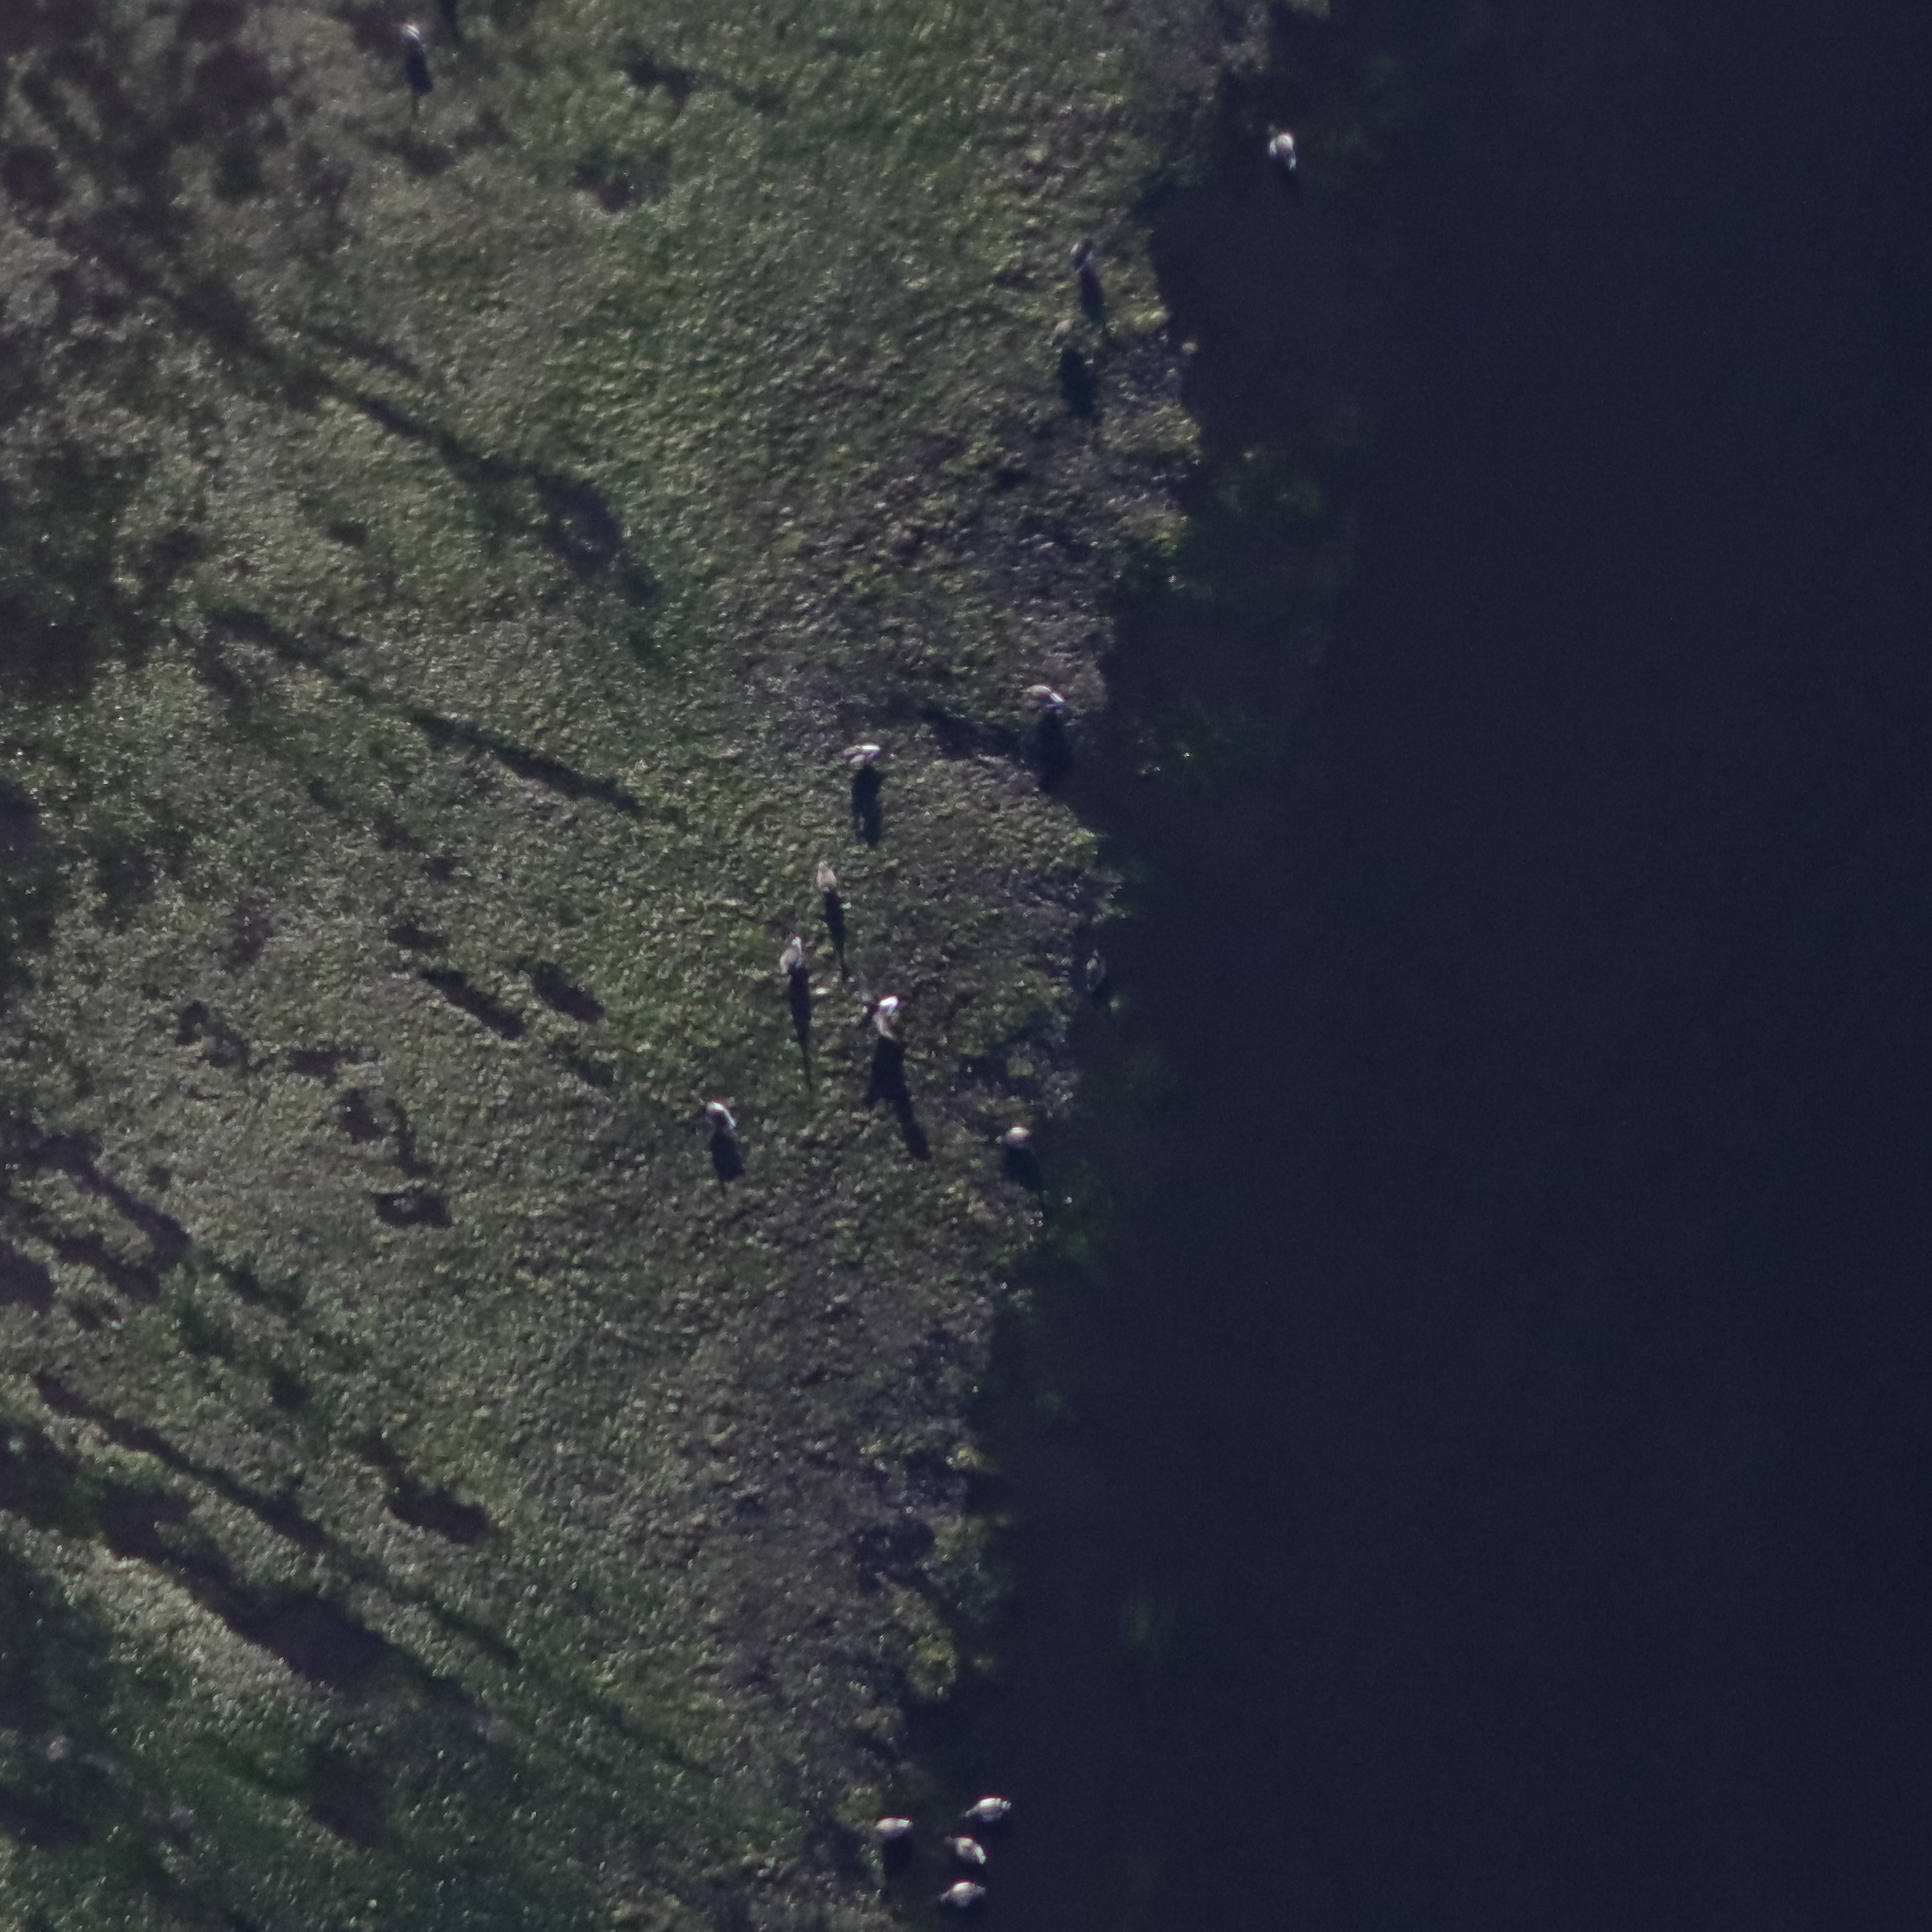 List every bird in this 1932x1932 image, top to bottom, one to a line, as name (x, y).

brant (418, 37)
brant (1283, 145)
brant (1081, 261)
brant (1042, 700)
brant (854, 754)
brant (822, 877)
brant (792, 951)
brant (1097, 971)
brant (887, 1009)
brant (718, 1113)
brant (1020, 1130)
brant (993, 1799)
brant (899, 1827)
brant (970, 1847)
brant (961, 1890)